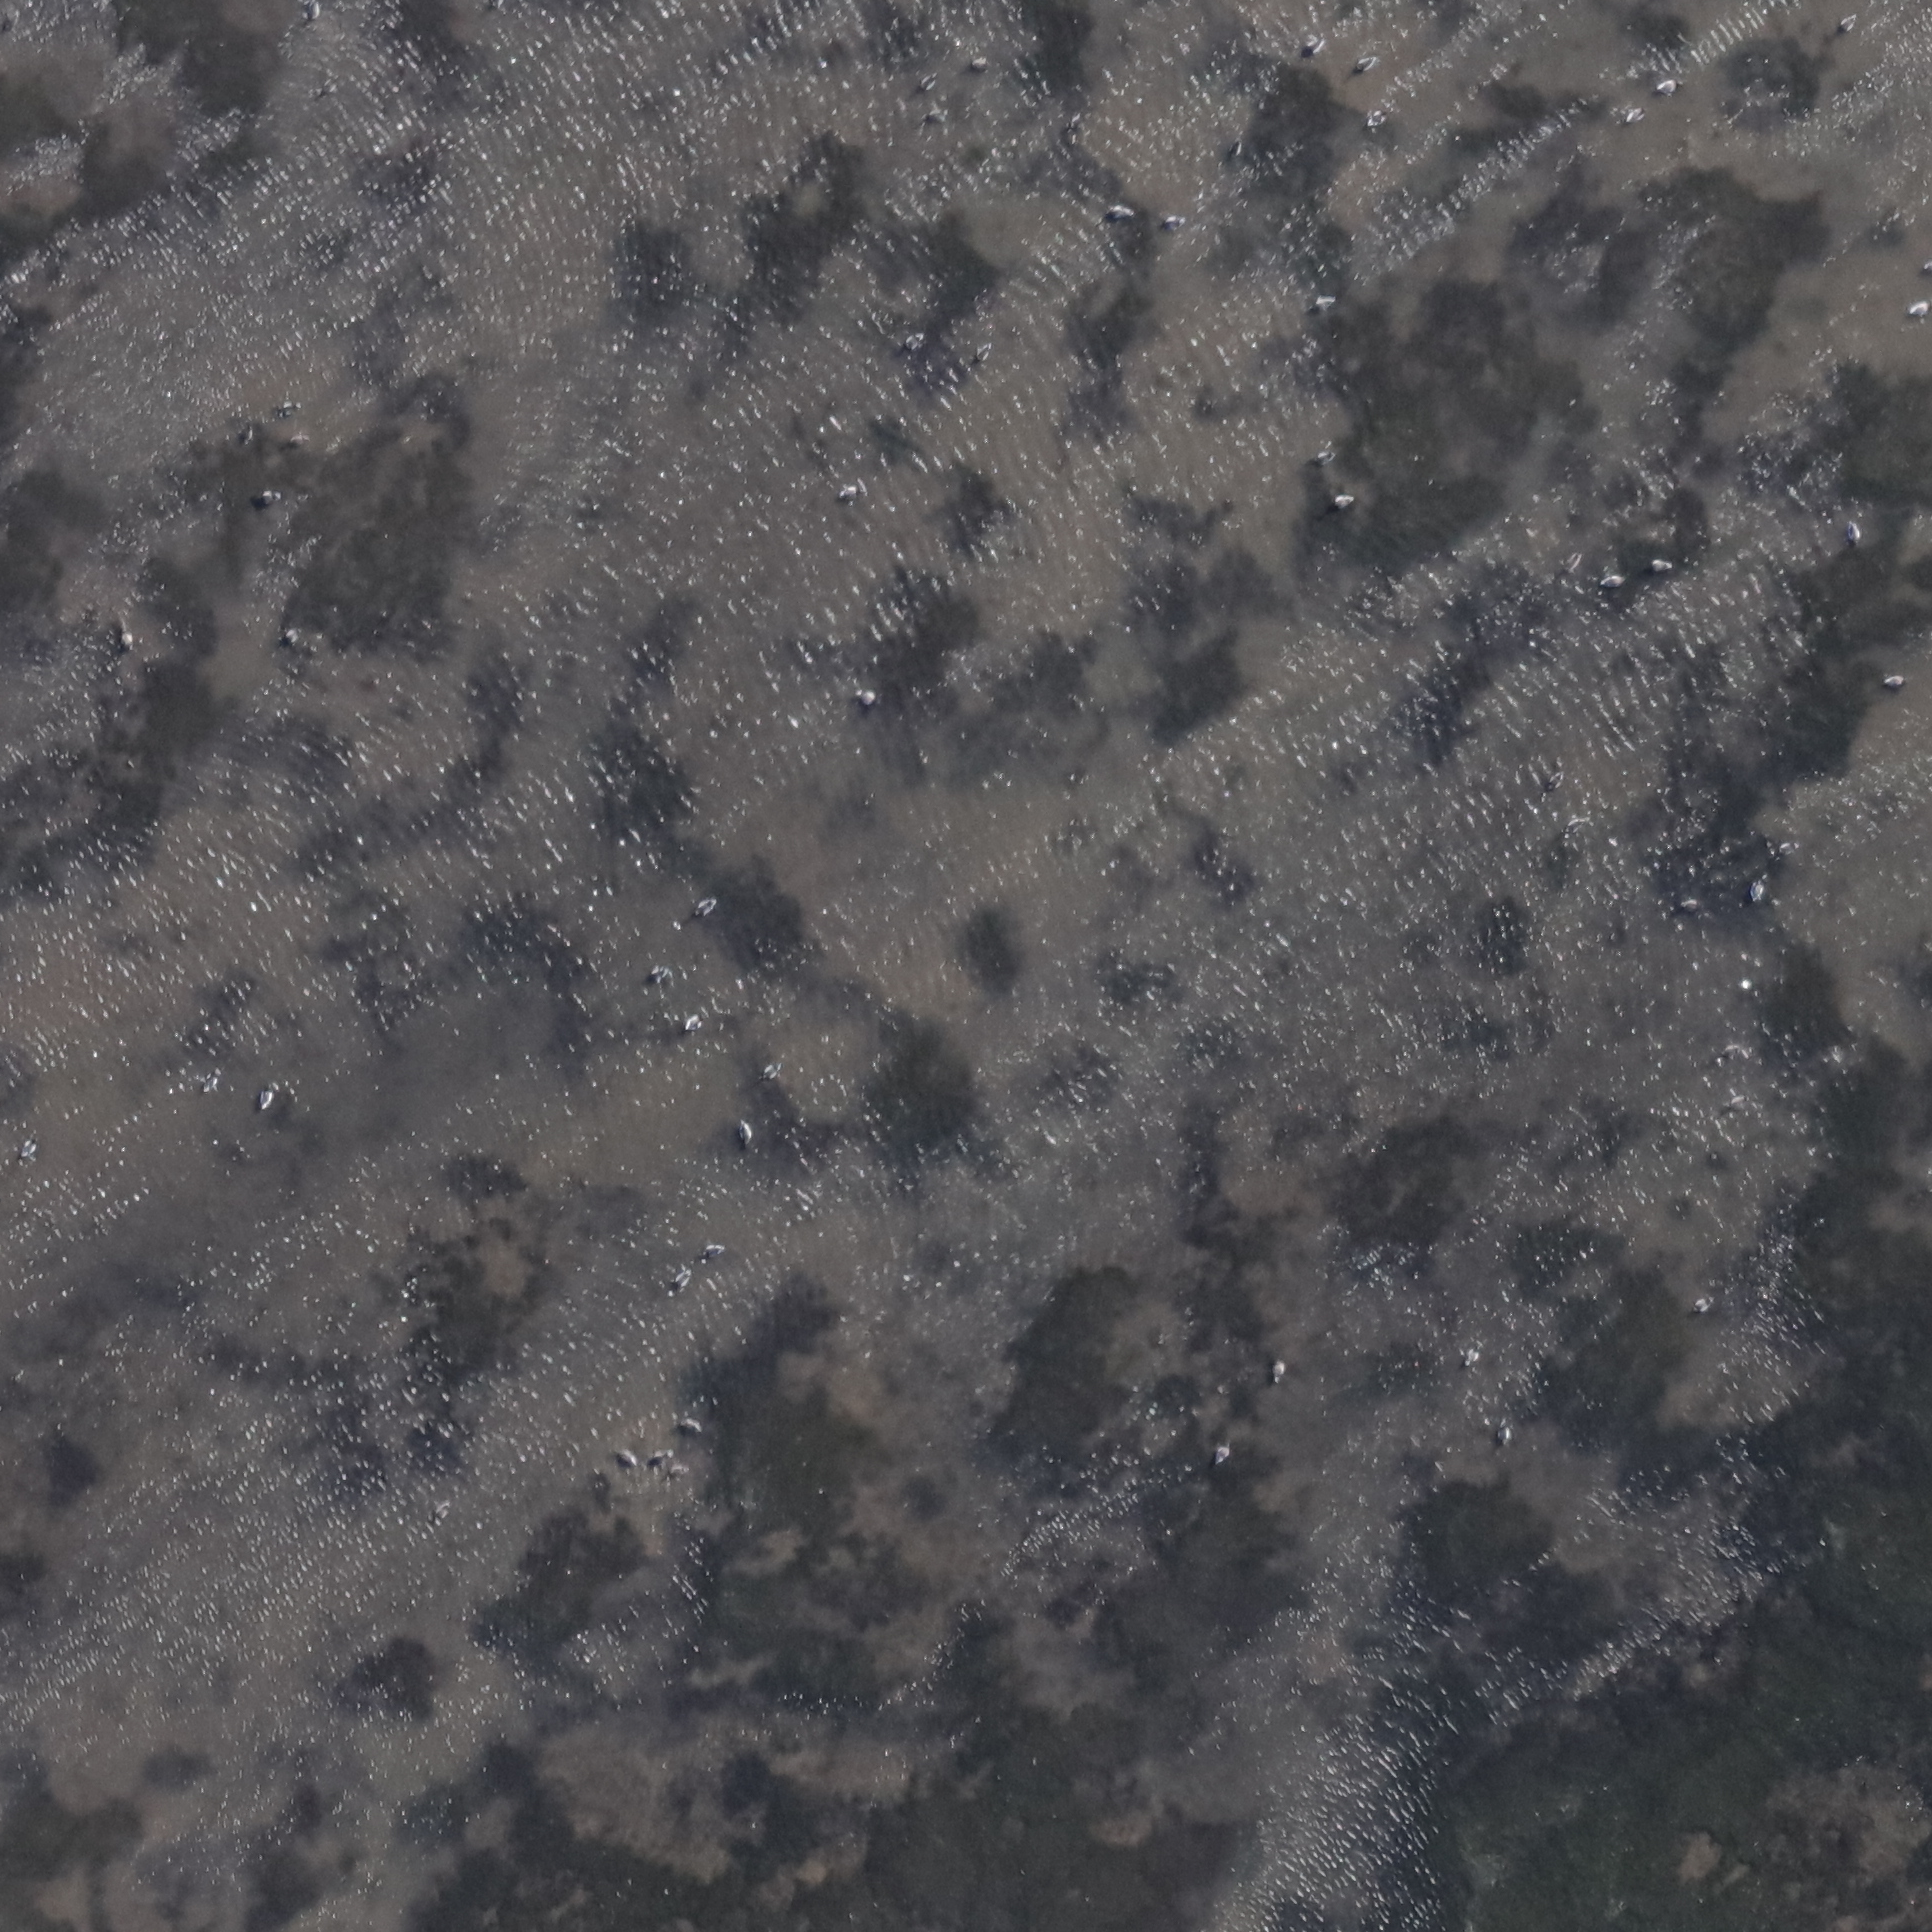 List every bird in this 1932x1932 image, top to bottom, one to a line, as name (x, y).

brant (312, 10)
brant (1848, 23)
brant (1319, 41)
brant (1365, 63)
brant (981, 64)
brant (931, 80)
brant (328, 86)
brant (1669, 87)
brant (936, 116)
brant (1382, 118)
brant (1639, 118)
brant (1069, 126)
brant (1235, 149)
brant (1118, 212)
brant (1174, 223)
brant (1328, 305)
brant (1921, 311)
brant (913, 342)
brant (981, 354)
brant (288, 406)
brant (245, 433)
brant (302, 438)
brant (1324, 462)
brant (849, 496)
brant (269, 497)
brant (1338, 500)
brant (1851, 536)
brant (1660, 565)
brant (1617, 579)
brant (289, 634)
brant (130, 640)
brant (1891, 681)
brant (868, 696)
brant (1554, 781)
brant (1783, 851)
brant (1756, 891)
brant (1694, 903)
brant (704, 904)
brant (660, 976)
brant (694, 1021)
brant (1728, 1051)
brant (771, 1073)
brant (266, 1097)
brant (1739, 1105)
brant (745, 1133)
brant (28, 1152)
brant (713, 1250)
brant (680, 1281)
brant (1702, 1302)
brant (1472, 1354)
brant (1276, 1371)
brant (690, 1427)
brant (1501, 1435)
brant (1220, 1452)
brant (659, 1455)
brant (627, 1462)
brant (678, 1467)
brant (439, 1510)